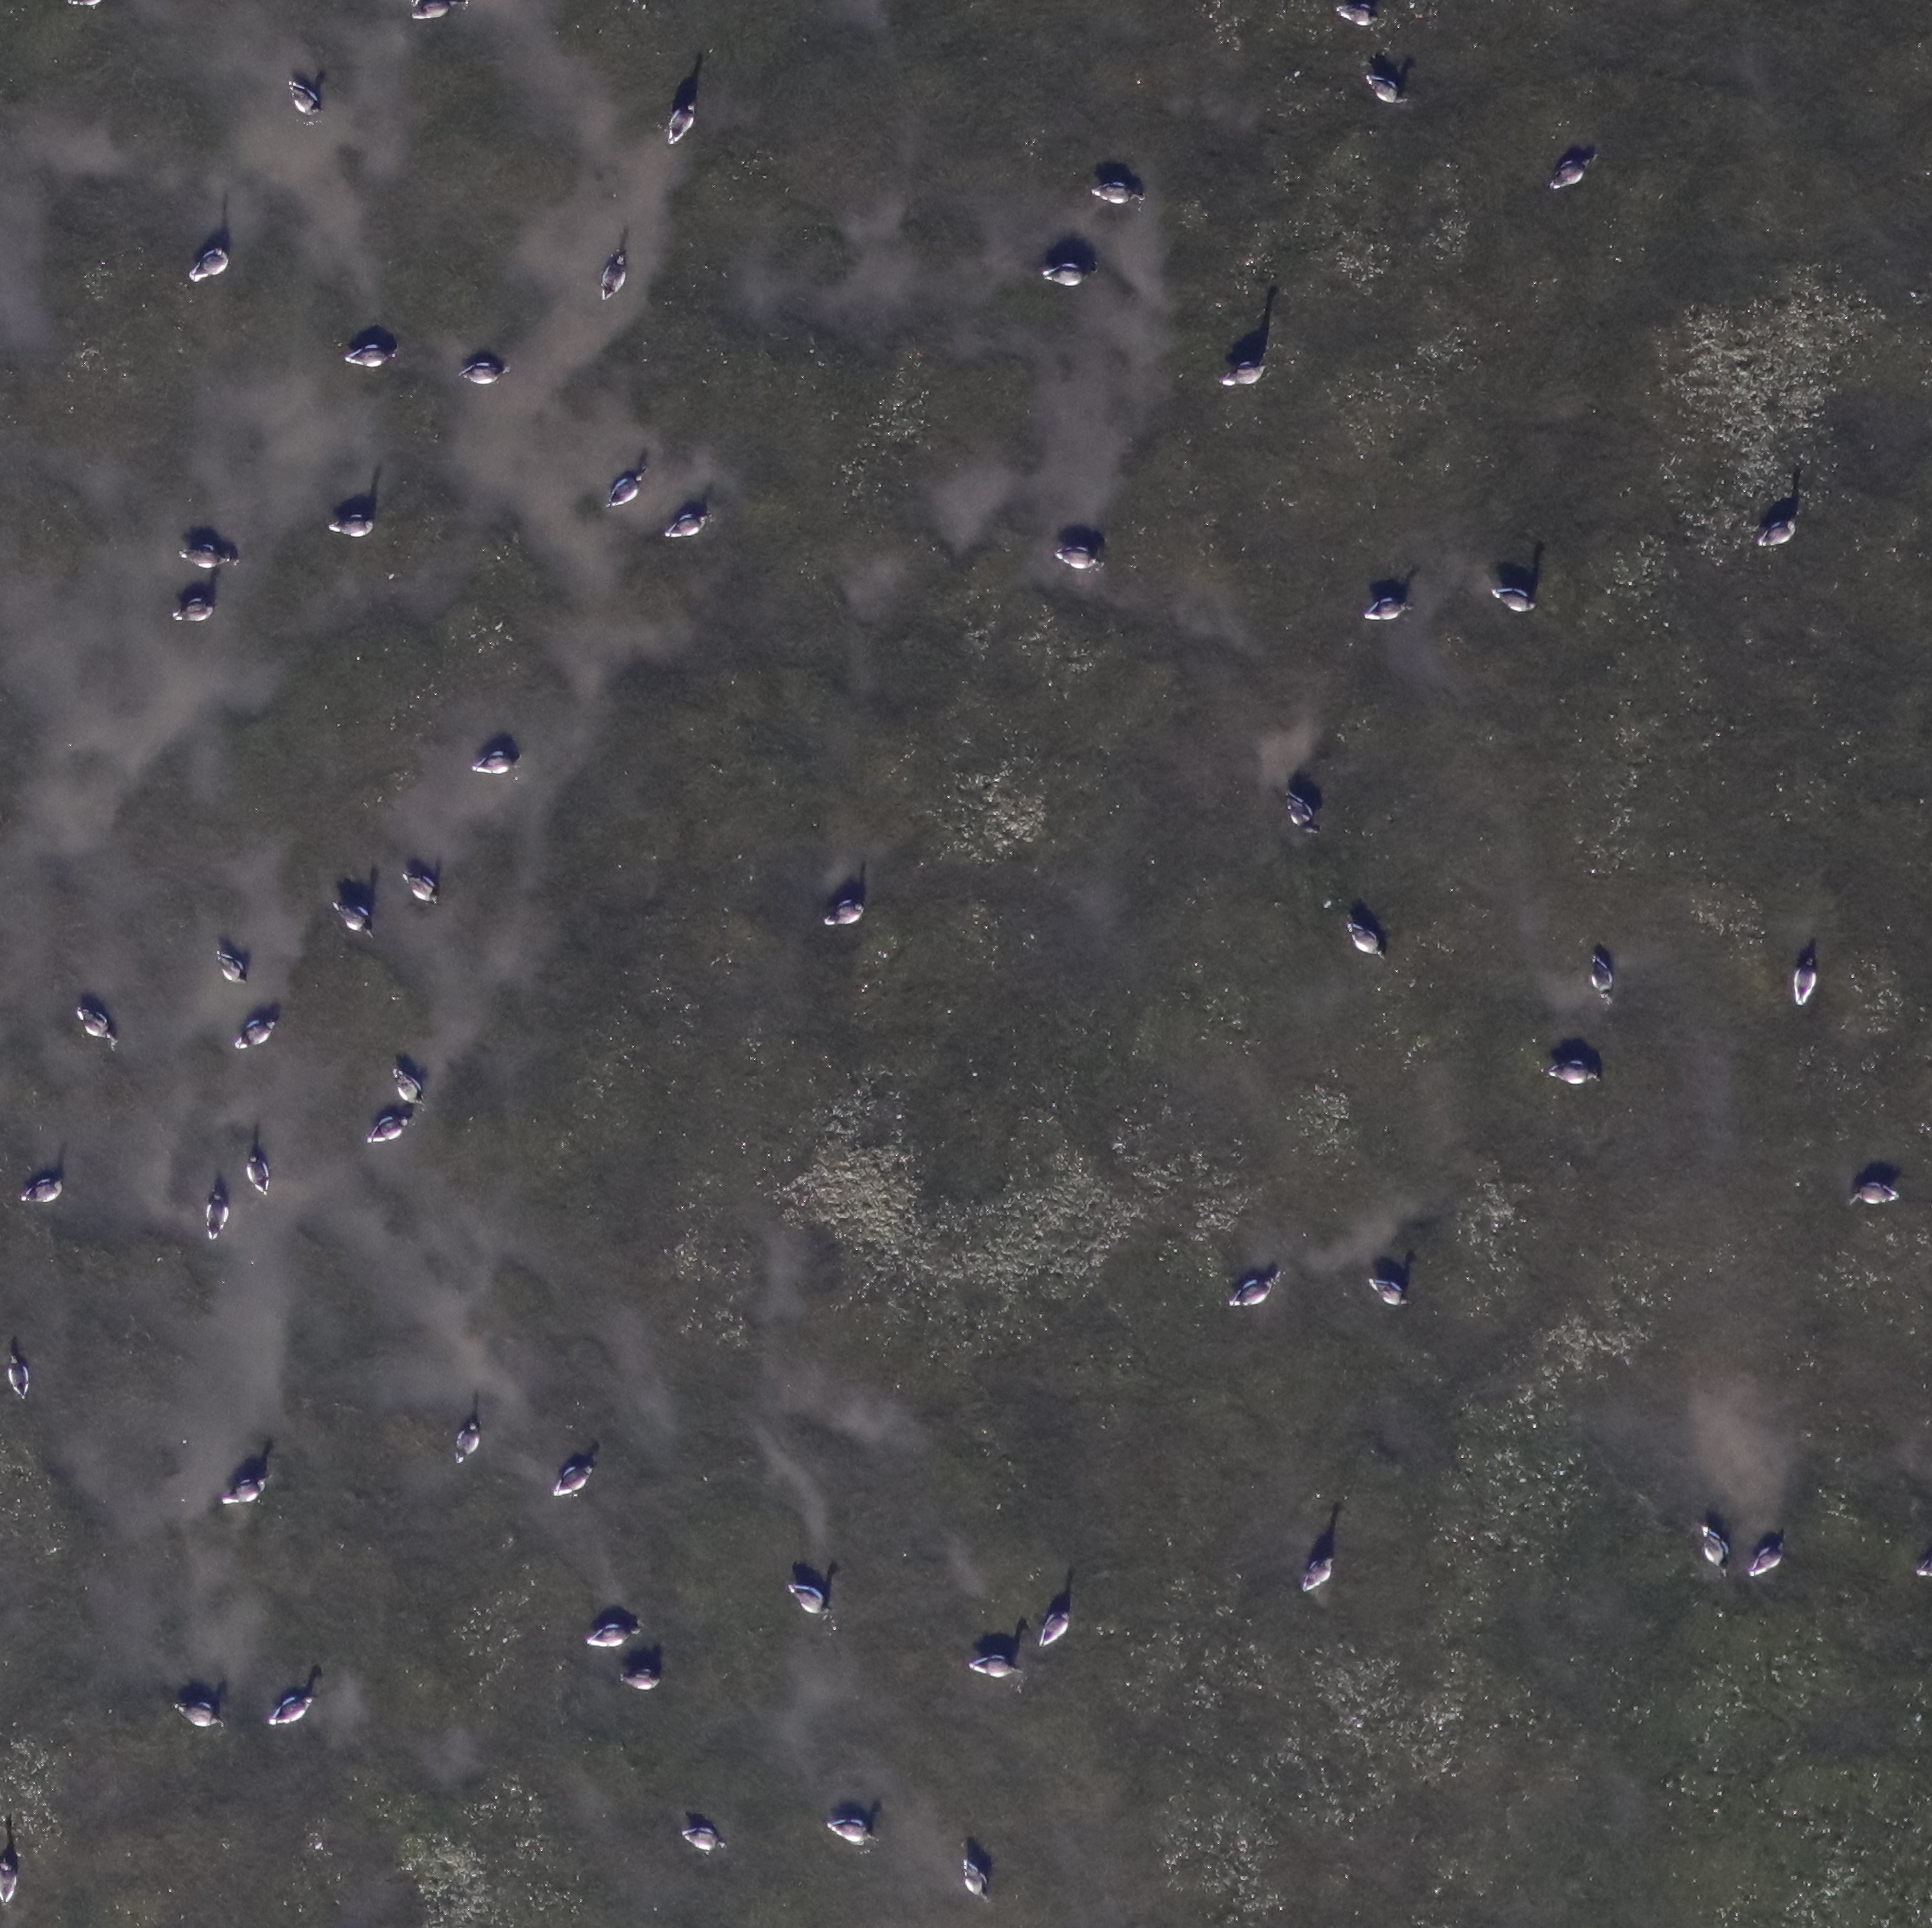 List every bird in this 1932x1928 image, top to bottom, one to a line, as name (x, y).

brant (430, 7)
brant (1358, 14)
brant (1385, 87)
brant (307, 98)
brant (680, 122)
brant (1569, 172)
brant (1119, 193)
brant (211, 264)
brant (1067, 274)
brant (615, 278)
brant (372, 356)
brant (485, 373)
brant (1245, 375)
brant (624, 490)
brant (353, 525)
brant (687, 526)
brant (1778, 532)
brant (205, 556)
brant (1078, 557)
brant (1517, 599)
brant (192, 609)
brant (1387, 609)
brant (497, 763)
brant (1301, 812)
brant (422, 885)
brant (844, 912)
brant (355, 916)
brant (1365, 939)
brant (234, 966)
brant (1603, 976)
brant (1804, 983)
brant (96, 1025)
brant (255, 1033)
brant (1575, 1073)
brant (410, 1087)
brant (390, 1129)
brant (258, 1173)
brant (43, 1191)
brant (1875, 1191)
brant (215, 1216)
brant (1389, 1291)
brant (1254, 1293)
brant (16, 1374)
brant (469, 1441)
brant (574, 1478)
brant (245, 1492)
brant (1714, 1549)
brant (1768, 1559)
brant (1316, 1576)
brant (810, 1600)
brant (1055, 1625)
brant (615, 1635)
brant (997, 1666)
brant (644, 1679)
brant (292, 1710)
brant (200, 1713)
brant (853, 1830)
brant (704, 1837)
brant (975, 1878)
brant (4, 1880)